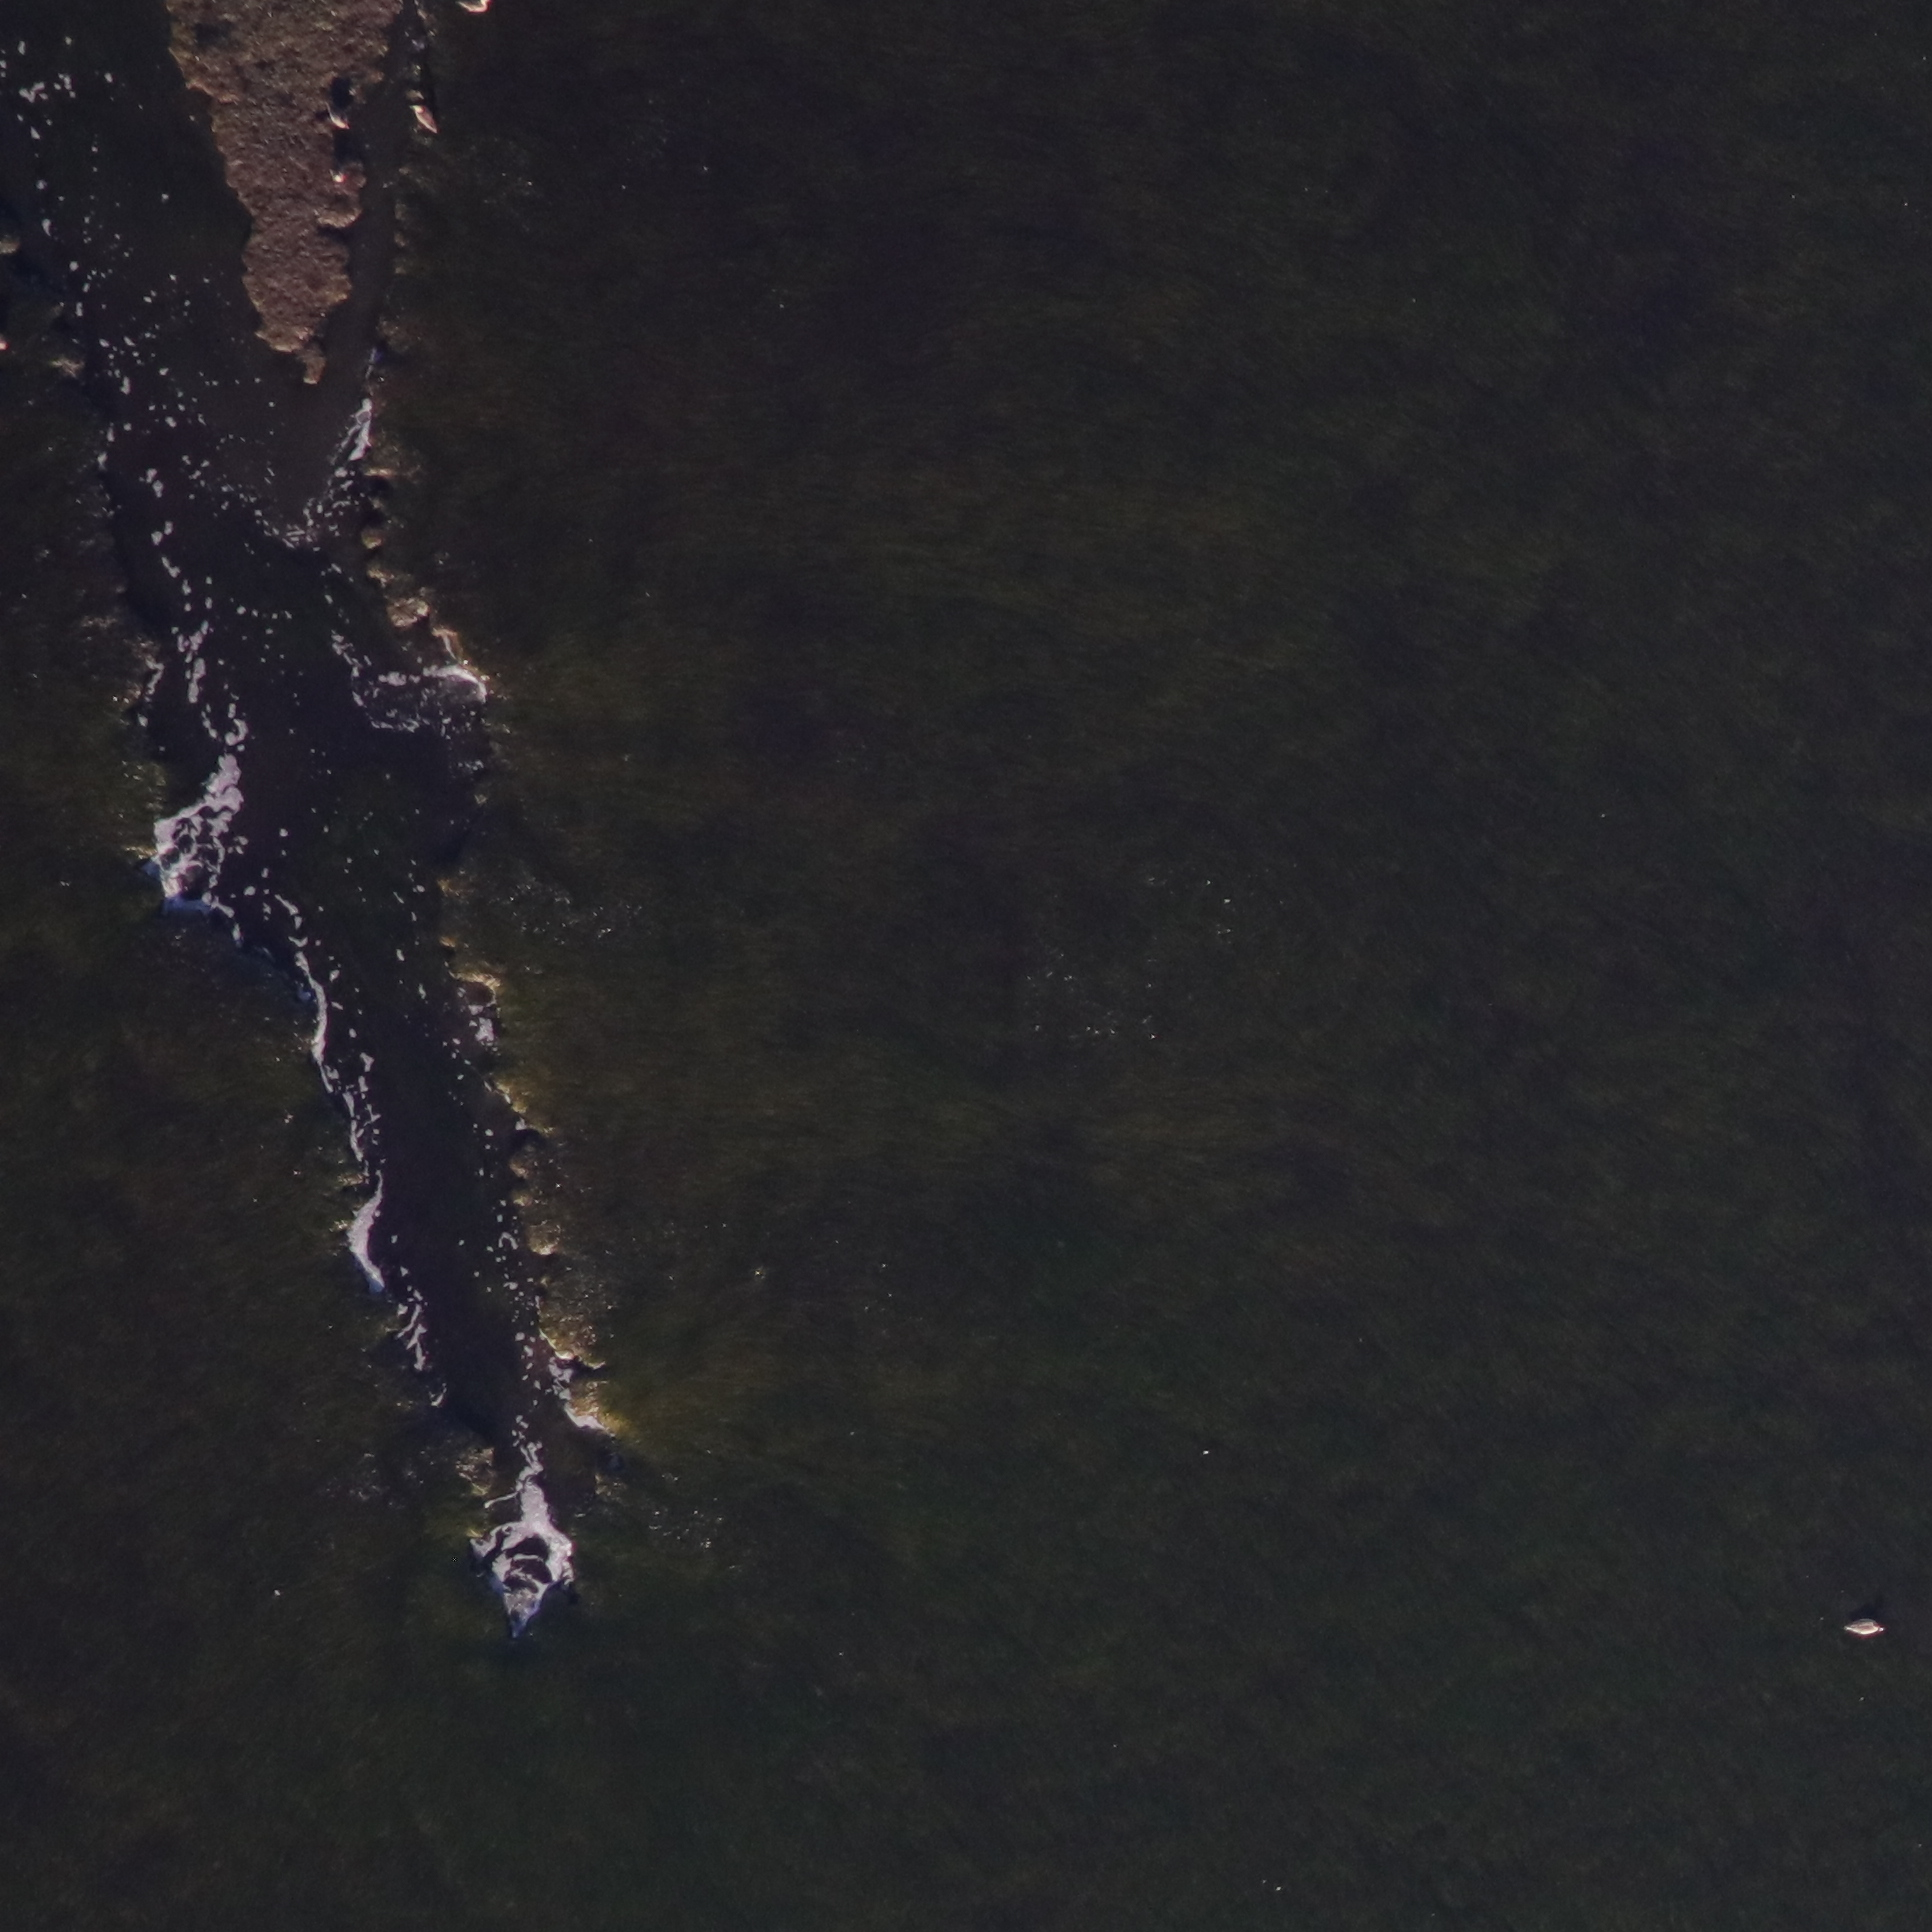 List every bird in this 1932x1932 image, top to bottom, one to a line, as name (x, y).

other bird (1860, 1622)